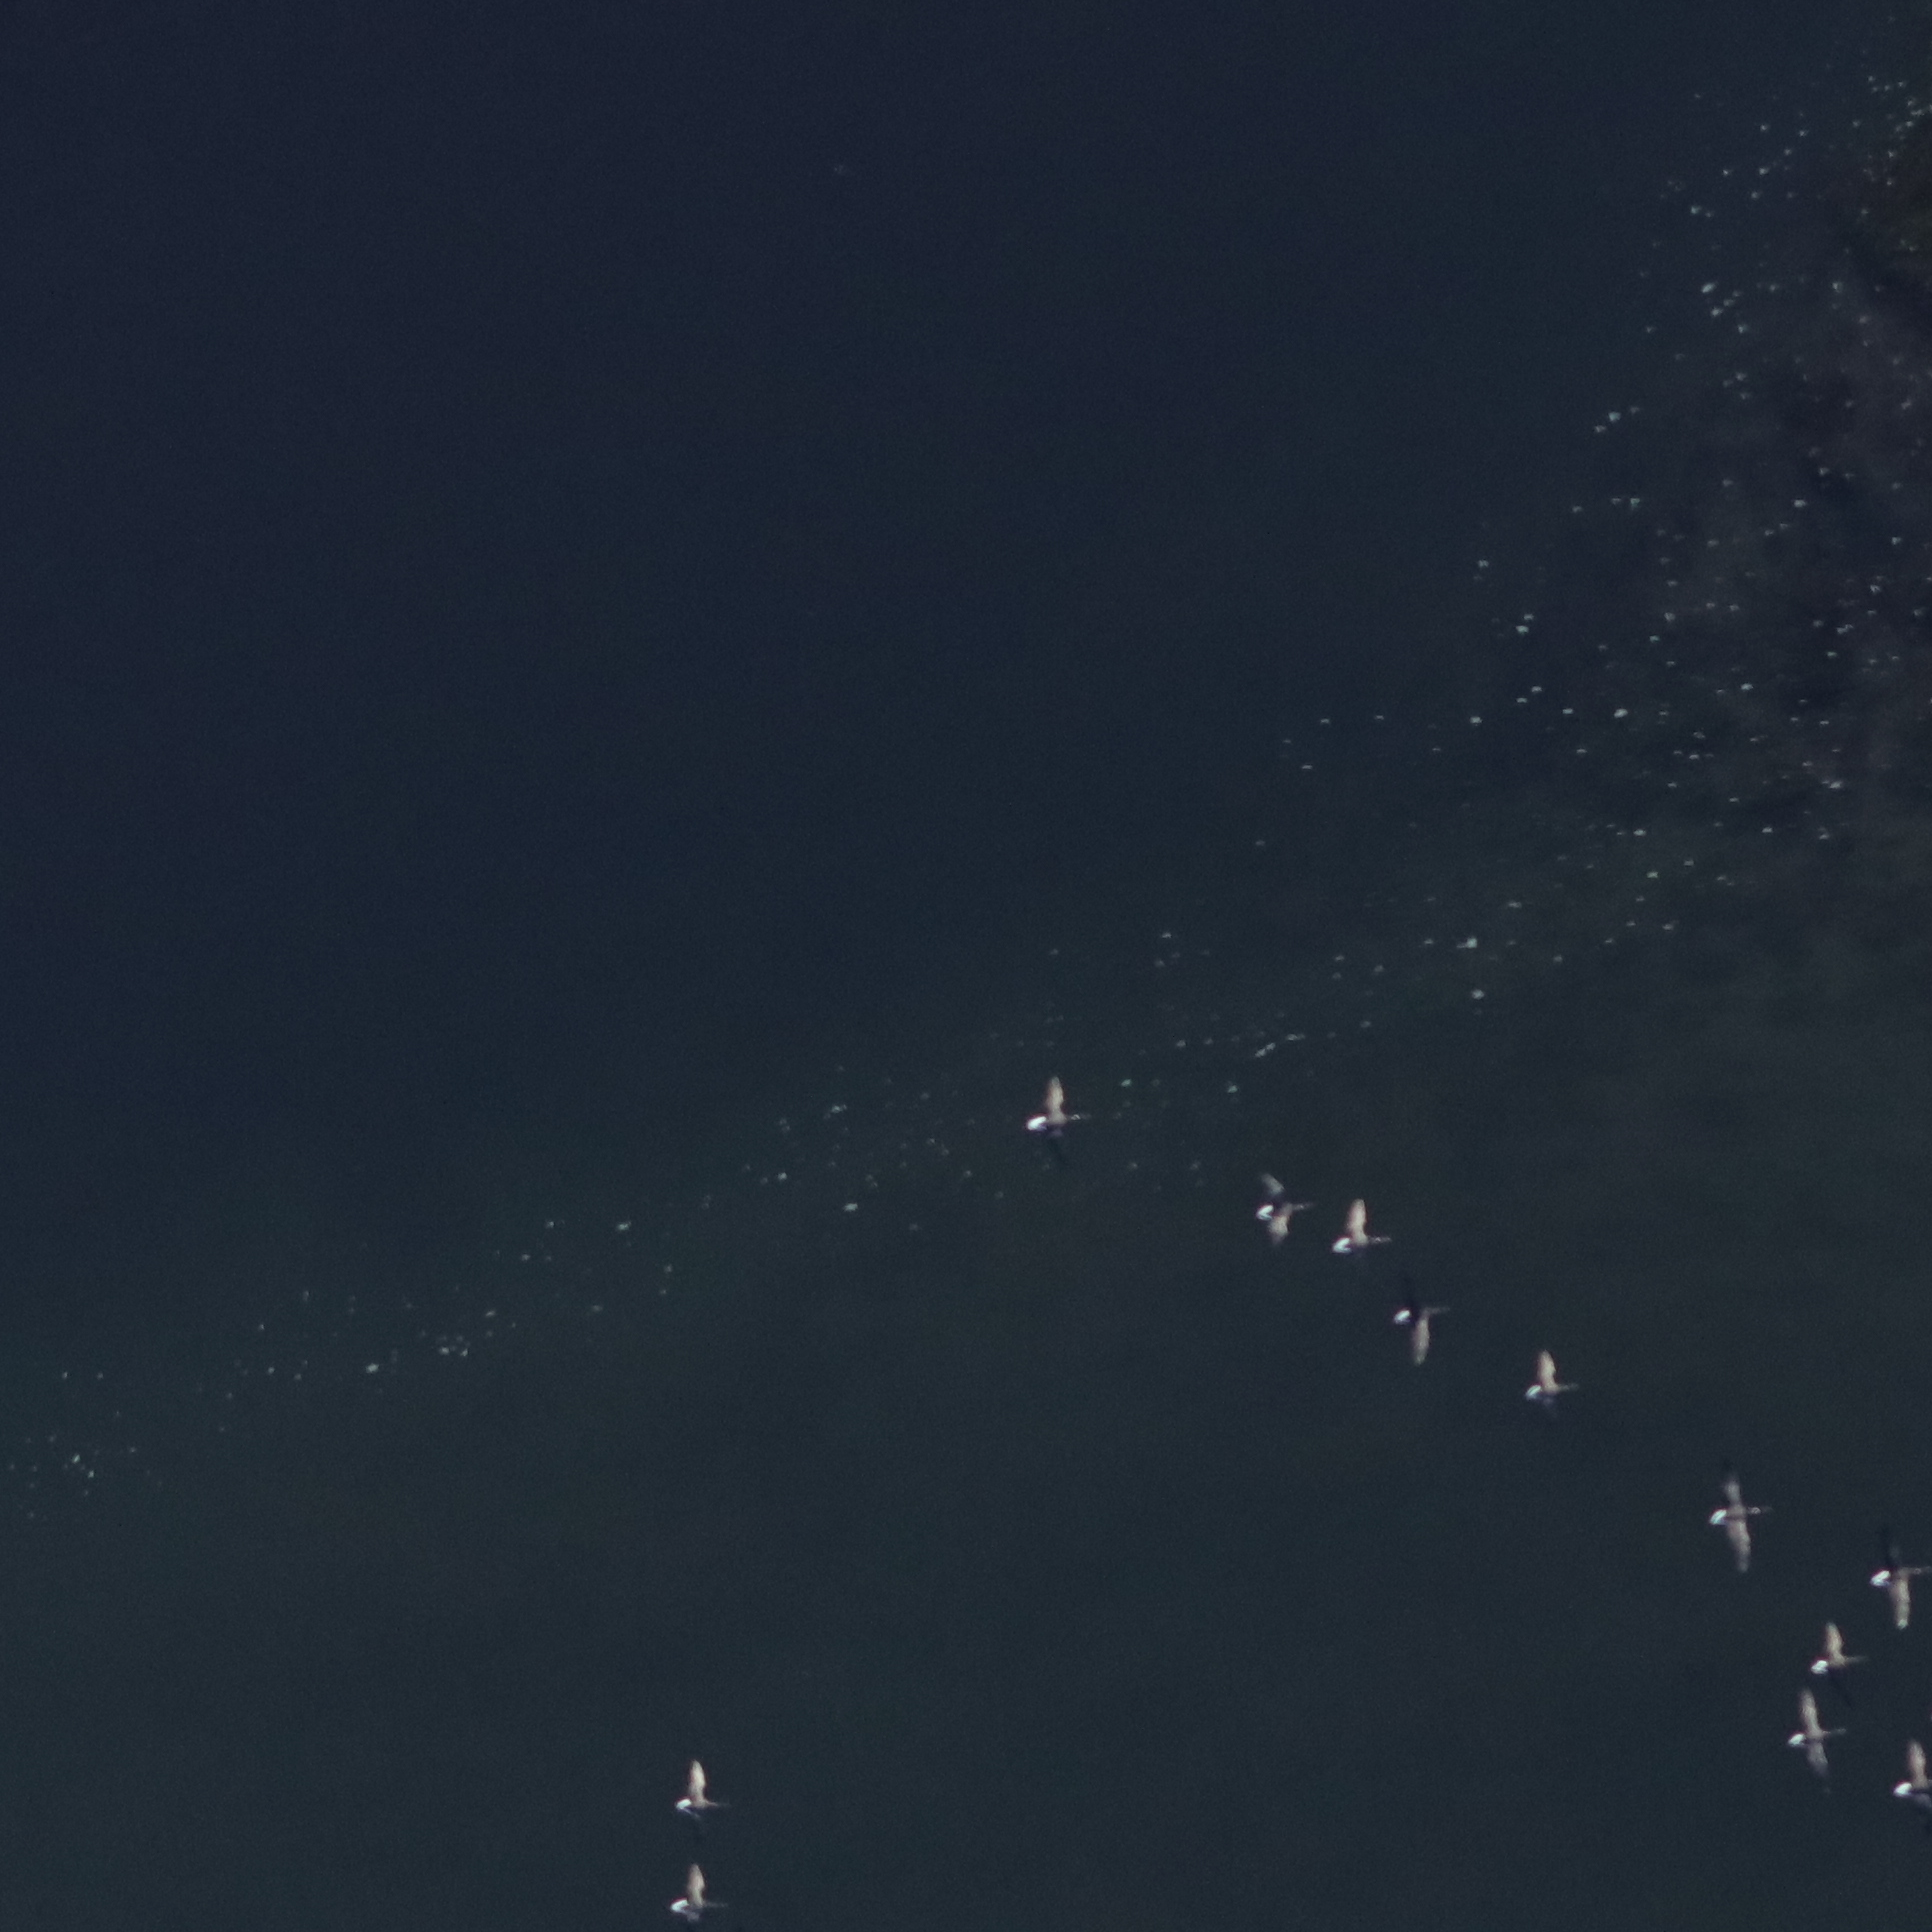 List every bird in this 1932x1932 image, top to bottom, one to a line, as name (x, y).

brant (1052, 1126)
brant (1288, 1212)
brant (1361, 1239)
brant (1419, 1312)
brant (1556, 1387)
brant (1730, 1515)
brant (1897, 1568)
brant (1829, 1658)
brant (1816, 1736)
brant (1907, 1790)
brant (701, 1795)
brant (691, 1903)